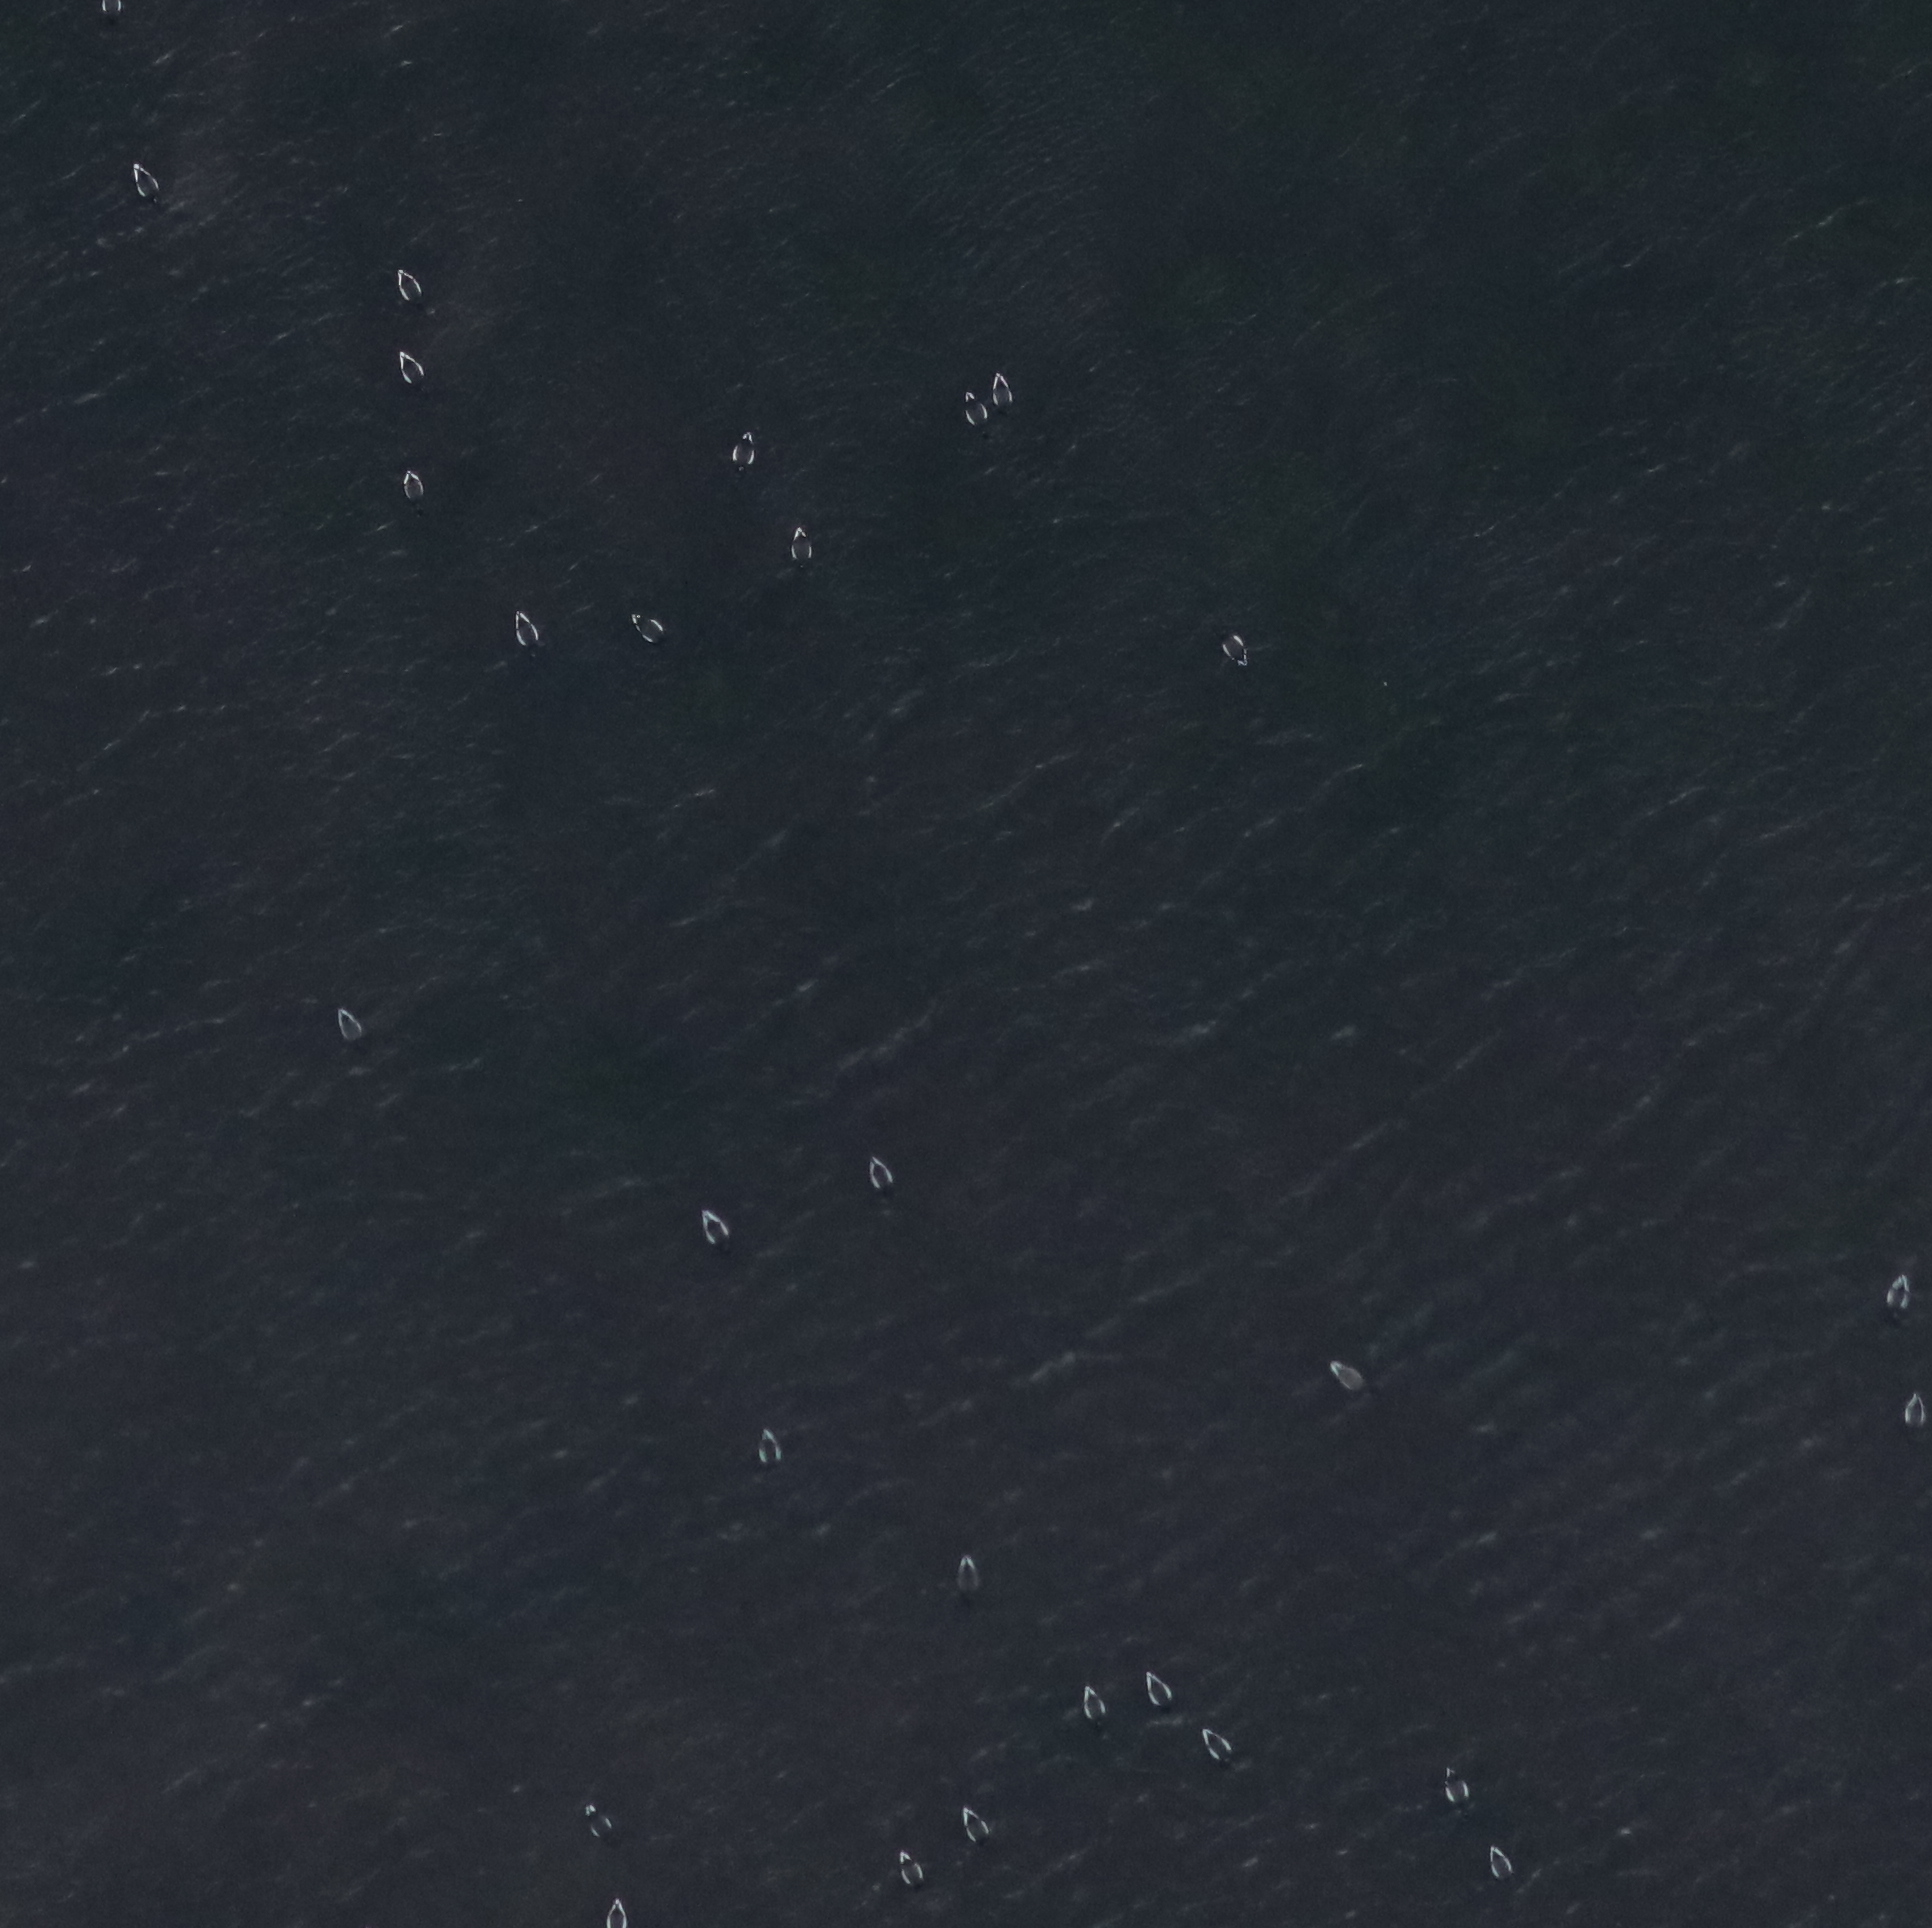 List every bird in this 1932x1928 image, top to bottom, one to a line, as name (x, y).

brant (111, 3)
brant (148, 185)
brant (411, 287)
brant (411, 367)
brant (999, 393)
brant (976, 413)
brant (743, 453)
brant (413, 489)
brant (801, 546)
brant (526, 630)
brant (650, 630)
brant (1235, 648)
brant (350, 1029)
brant (880, 1175)
brant (715, 1231)
brant (1898, 1298)
brant (1350, 1375)
brant (1914, 1412)
brant (769, 1450)
brant (968, 1577)
brant (1159, 1693)
brant (1092, 1706)
brant (1218, 1747)
brant (1458, 1789)
brant (600, 1824)
brant (975, 1826)
brant (1500, 1864)
brant (910, 1872)
brant (617, 1918)